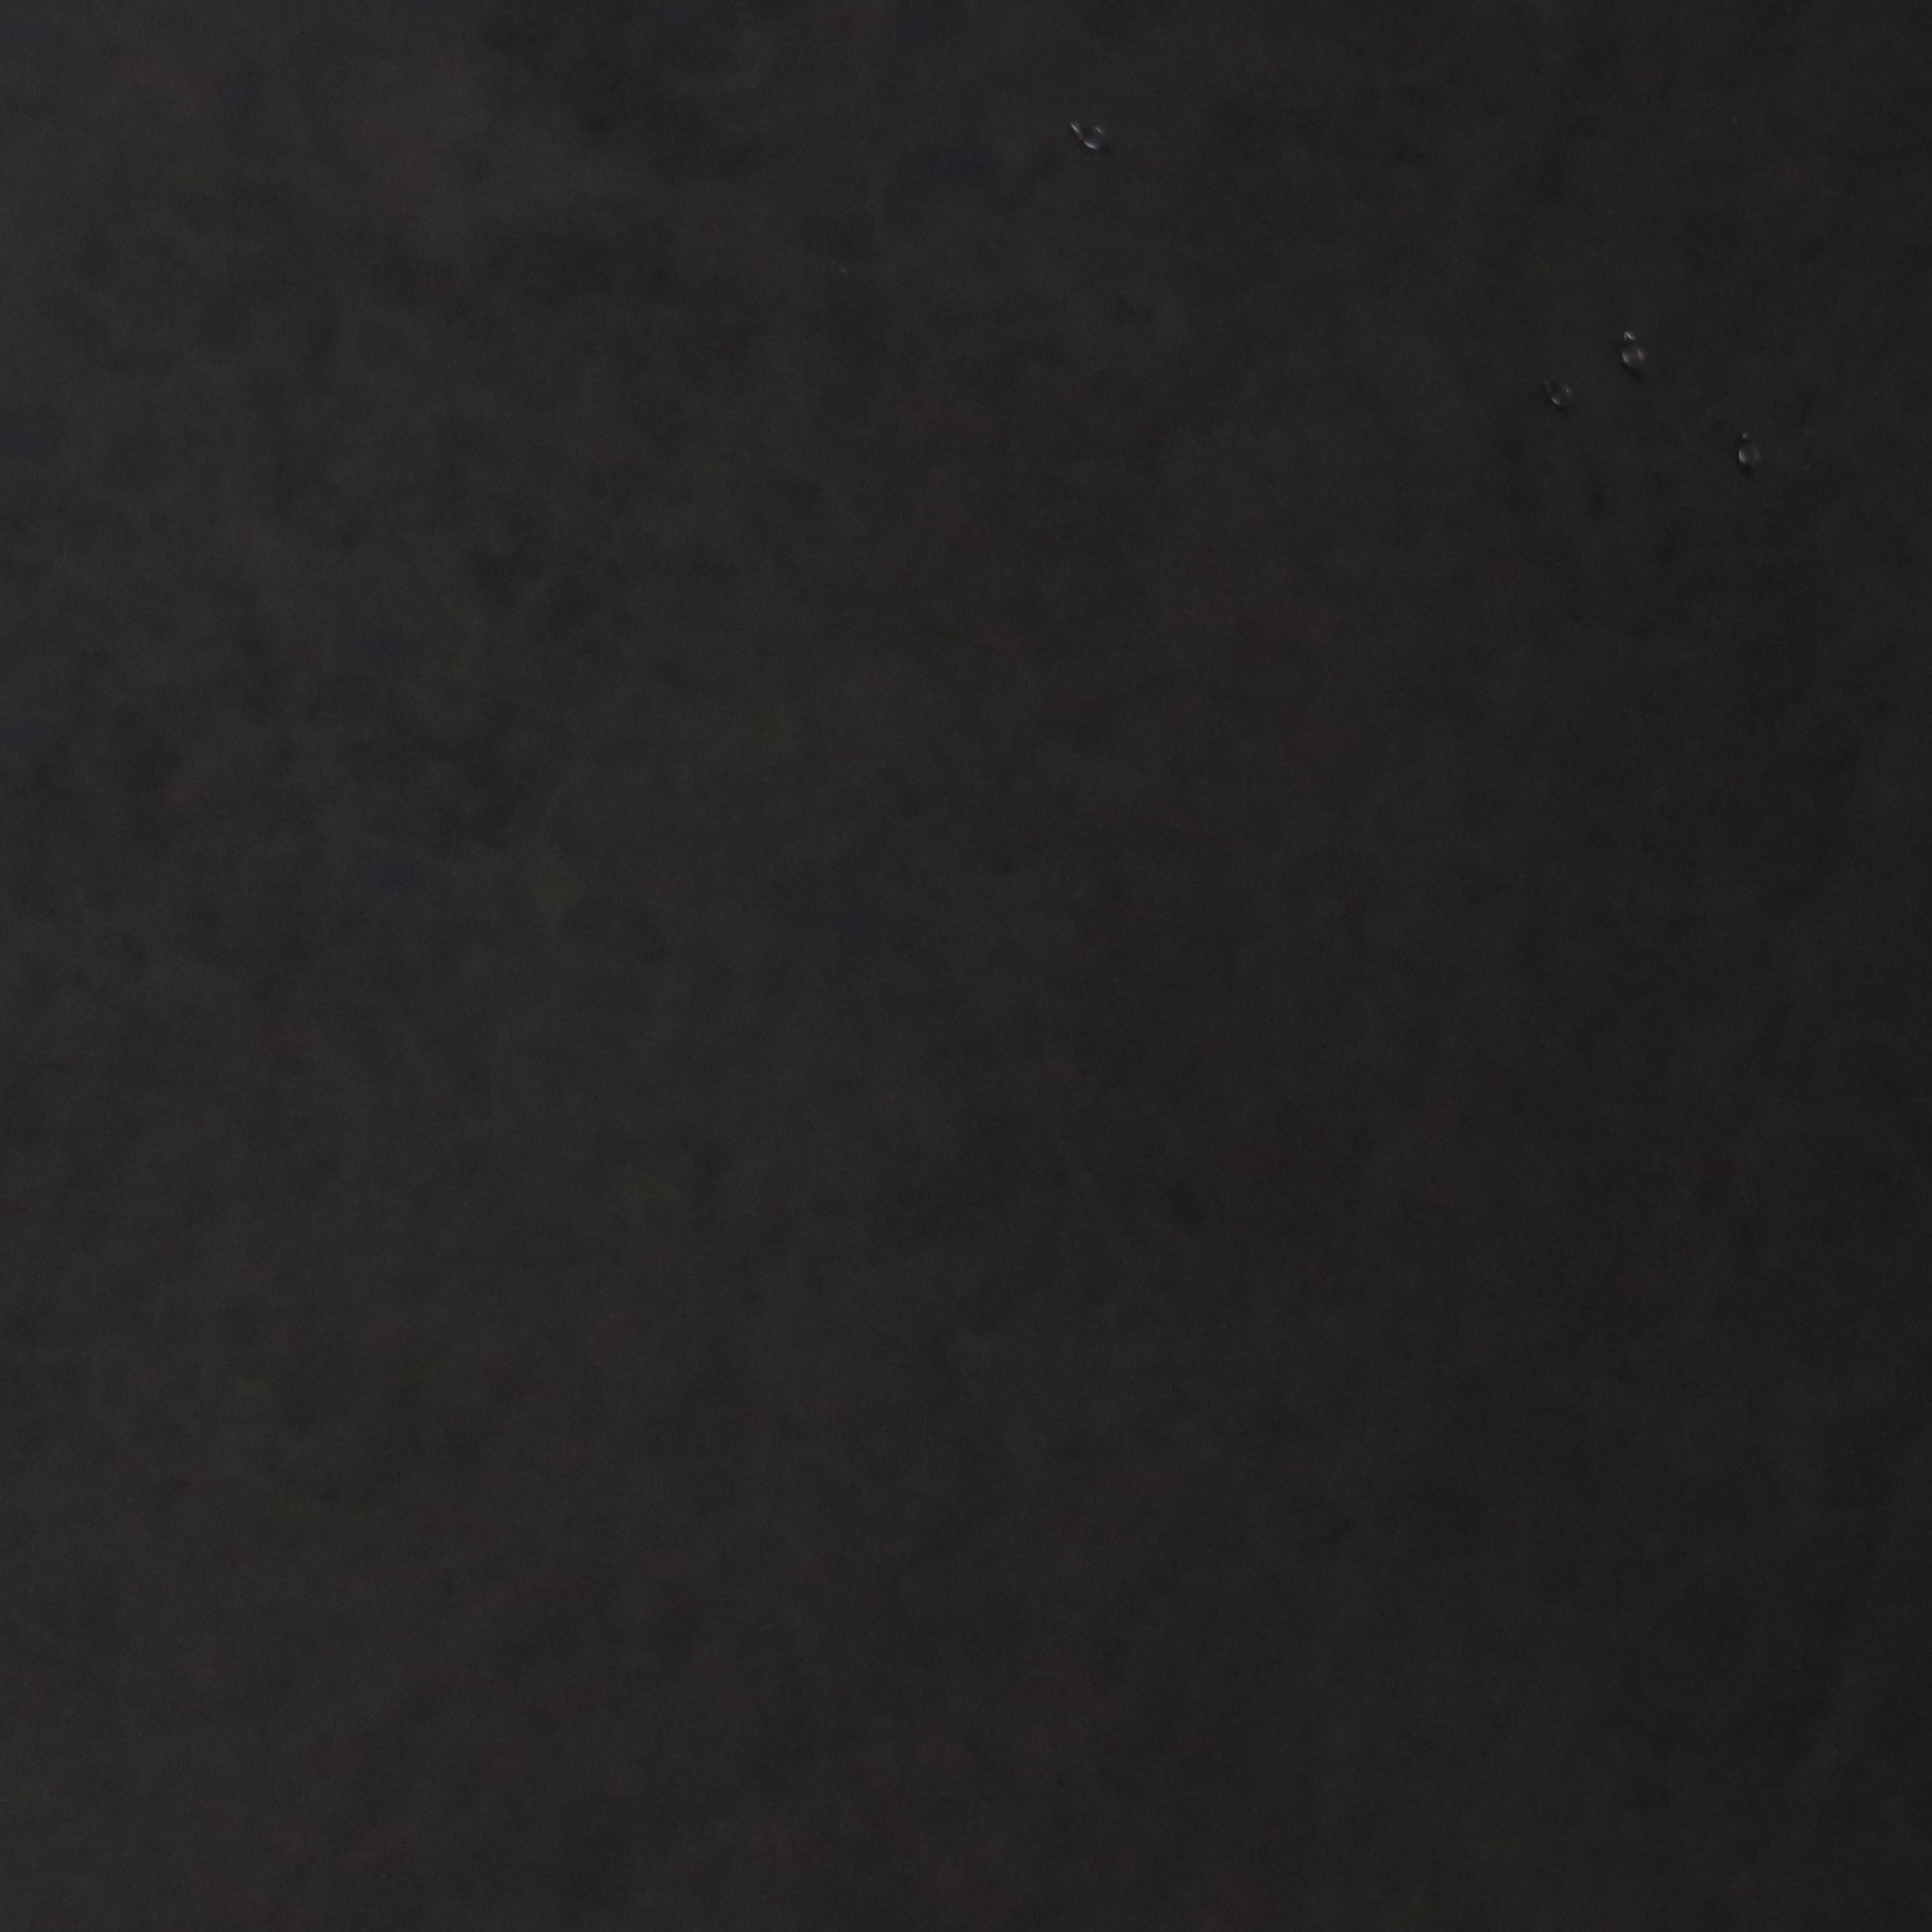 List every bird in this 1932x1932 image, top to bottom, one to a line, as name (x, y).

brant (1086, 136)
brant (1630, 354)
brant (1564, 394)
brant (1748, 454)